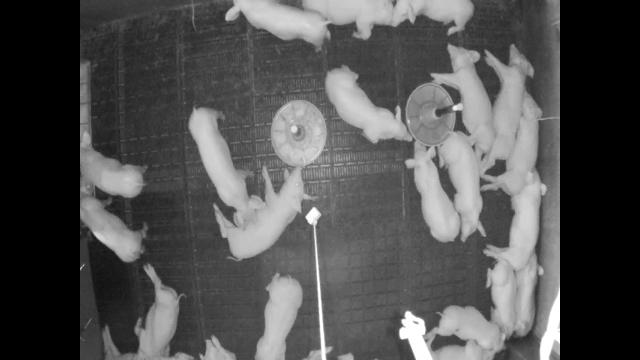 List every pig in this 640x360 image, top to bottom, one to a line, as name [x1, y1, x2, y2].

pig [390, 0, 474, 36]
pig [225, 1, 335, 55]
pig [300, 1, 401, 41]
pig [429, 41, 497, 167]
pig [478, 43, 535, 175]
pig [324, 64, 415, 149]
pig [480, 86, 543, 195]
pig [186, 104, 267, 233]
pig [80, 131, 150, 200]
pig [437, 131, 488, 244]
pig [405, 139, 463, 244]
pig [213, 164, 313, 263]
pig [480, 168, 550, 271]
pig [80, 178, 150, 265]
pig [514, 249, 545, 338]
pig [485, 255, 529, 341]
pig [134, 263, 188, 359]
pig [253, 272, 305, 359]
pig [423, 303, 507, 352]
pig [99, 321, 192, 359]
pig [198, 332, 235, 359]
pig [428, 340, 498, 359]